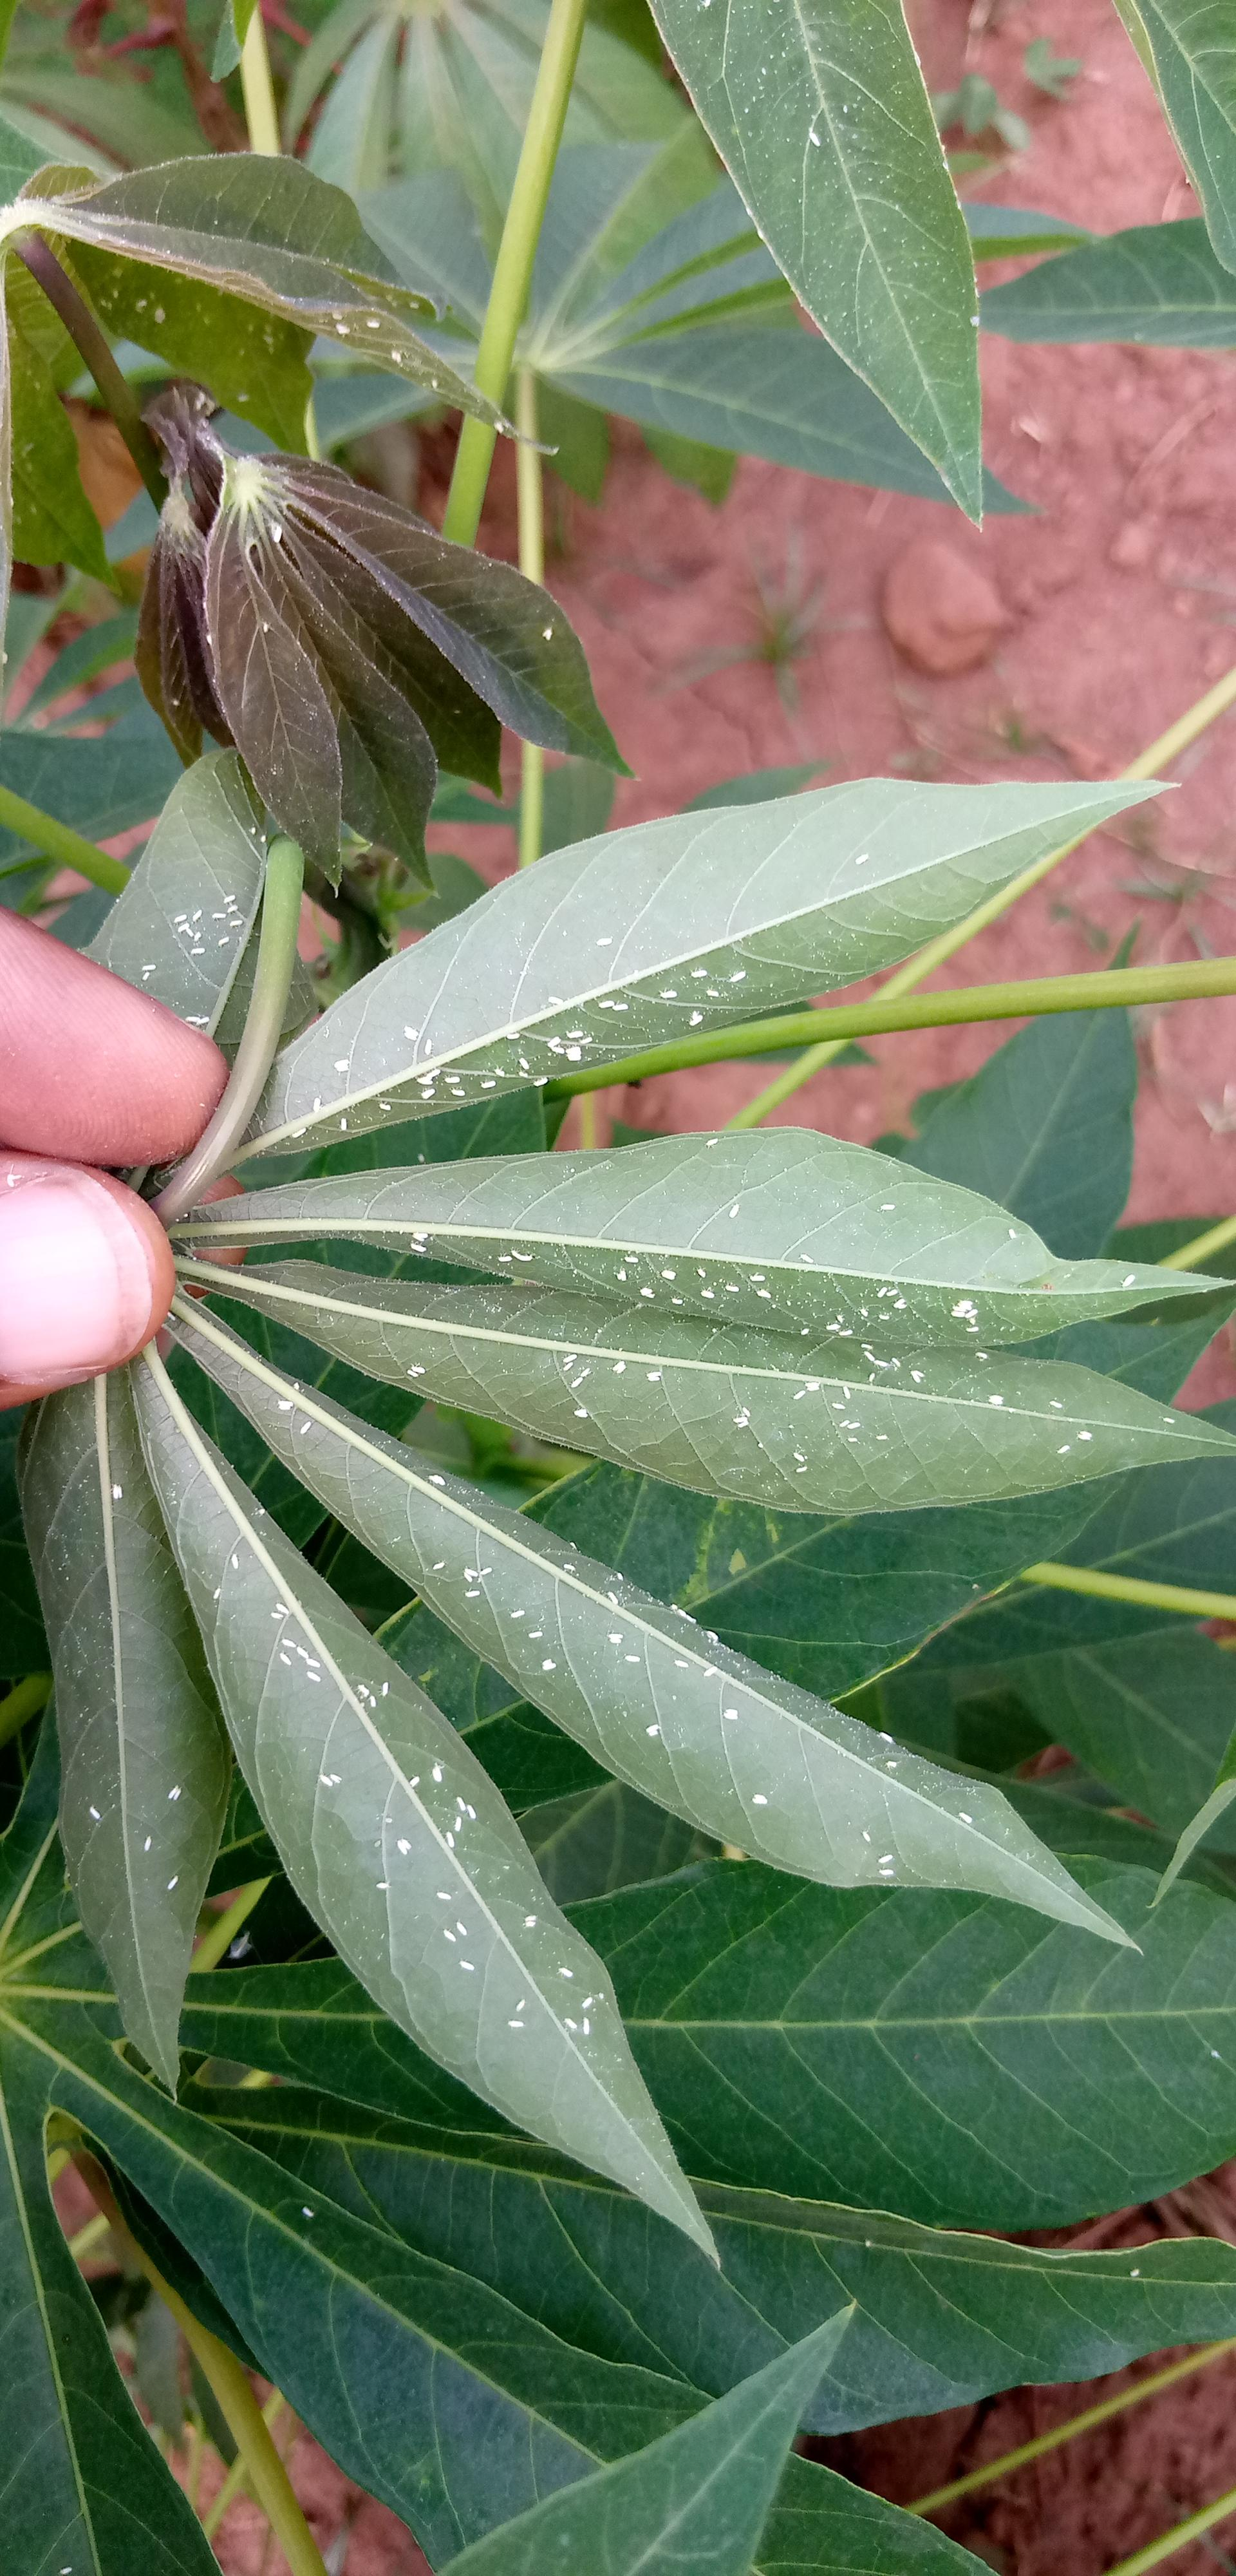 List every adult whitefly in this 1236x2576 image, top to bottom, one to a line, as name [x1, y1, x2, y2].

whitefly [804, 127, 827, 152]
whitefly [364, 319, 382, 330]
whitefly [333, 321, 353, 337]
whitefly [388, 348, 403, 365]
whitefly [429, 377, 438, 392]
whitefly [493, 418, 505, 435]
whitefly [272, 524, 284, 544]
whitefly [261, 620, 271, 635]
whitefly [539, 624, 557, 645]
whitefly [204, 632, 216, 646]
whitefly [248, 826, 258, 838]
whitefly [259, 834, 268, 844]
whitefly [853, 851, 871, 866]
whitefly [222, 893, 238, 905]
whitefly [226, 904, 241, 914]
whitefly [191, 909, 202, 925]
whitefly [210, 911, 227, 920]
whitefly [172, 912, 189, 924]
whitefly [229, 918, 244, 929]
whitefly [178, 922, 189, 934]
whitefly [185, 928, 194, 938]
whitefly [193, 931, 204, 943]
whitefly [218, 934, 230, 949]
whitefly [594, 936, 616, 950]
whitefly [189, 947, 207, 957]
whitefly [140, 963, 158, 971]
whitefly [729, 967, 749, 984]
whitefly [689, 967, 710, 979]
whitefly [141, 971, 152, 982]
whitefly [656, 989, 680, 1000]
whitefly [706, 989, 721, 1000]
whitefly [547, 994, 565, 1005]
whitefly [597, 999, 615, 1009]
whitefly [610, 1003, 630, 1012]
whitefly [691, 1009, 700, 1019]
whitefly [183, 1013, 200, 1023]
whitefly [689, 1014, 704, 1028]
whitefly [198, 1016, 212, 1025]
whitefly [403, 1025, 418, 1037]
whitefly [565, 1029, 585, 1039]
whitefly [404, 1030, 417, 1041]
whitefly [505, 1032, 522, 1041]
whitefly [547, 1036, 563, 1047]
whitefly [578, 1036, 594, 1045]
whitefly [423, 1037, 435, 1057]
whitefly [550, 1046, 565, 1056]
whitefly [565, 1047, 583, 1055]
whitefly [566, 1056, 582, 1062]
whitefly [517, 1056, 534, 1071]
whitefly [334, 1058, 350, 1070]
whitefly [337, 1064, 350, 1074]
whitefly [491, 1065, 508, 1077]
whitefly [427, 1067, 442, 1076]
whitefly [444, 1075, 462, 1085]
whitefly [417, 1077, 434, 1085]
whitefly [532, 1077, 550, 1090]
whitefly [478, 1078, 496, 1089]
whitefly [450, 1086, 468, 1099]
whitefly [419, 1088, 436, 1102]
whitefly [311, 1095, 322, 1113]
whitefly [377, 1102, 395, 1113]
whitefly [339, 1116, 349, 1132]
whitefly [292, 1126, 308, 1139]
whitefly [704, 1135, 720, 1149]
whitefly [878, 1200, 897, 1213]
whitefly [726, 1202, 740, 1219]
whitefly [1006, 1227, 1017, 1241]
whitefly [411, 1232, 429, 1242]
whitefly [409, 1242, 428, 1253]
whitefly [510, 1249, 520, 1260]
whitefly [797, 1251, 815, 1265]
whitefly [519, 1253, 534, 1262]
whitefly [495, 1253, 512, 1263]
whitefly [623, 1255, 640, 1264]
whitefly [696, 1266, 709, 1282]
whitefly [619, 1268, 628, 1283]
whitefly [658, 1268, 678, 1282]
whitefly [616, 1269, 621, 1280]
whitefly [1120, 1271, 1137, 1289]
whitefly [748, 1273, 767, 1282]
whitefly [724, 1281, 741, 1294]
whitefly [637, 1285, 657, 1302]
whitefly [876, 1286, 888, 1299]
whitefly [754, 1287, 772, 1300]
whitefly [699, 1288, 716, 1301]
whitefly [886, 1288, 899, 1299]
whitefly [670, 1295, 686, 1306]
whitefly [892, 1298, 909, 1310]
whitefly [958, 1300, 973, 1306]
whitefly [952, 1305, 973, 1312]
whitefly [859, 1307, 871, 1317]
whitefly [966, 1307, 980, 1320]
whitefly [950, 1311, 966, 1318]
whitefly [836, 1312, 845, 1325]
whitefly [875, 1312, 891, 1323]
whitefly [825, 1321, 841, 1331]
whitefly [964, 1325, 979, 1334]
whitefly [798, 1327, 814, 1339]
whitefly [836, 1328, 854, 1337]
whitefly [859, 1342, 874, 1351]
whitefly [972, 1350, 989, 1361]
whitefly [863, 1350, 876, 1361]
whitefly [563, 1354, 579, 1362]
whitefly [891, 1356, 903, 1370]
whitefly [613, 1359, 627, 1371]
whitefly [873, 1359, 888, 1368]
whitefly [563, 1361, 574, 1372]
whitefly [410, 1364, 426, 1375]
whitefly [617, 1364, 626, 1374]
whitefly [579, 1367, 593, 1377]
whitefly [908, 1367, 926, 1383]
whitefly [405, 1368, 418, 1378]
whitefly [643, 1370, 664, 1376]
whitefly [866, 1371, 879, 1383]
whitefly [570, 1376, 585, 1388]
whitefly [647, 1376, 663, 1382]
whitefly [803, 1381, 821, 1387]
whitefly [292, 1381, 303, 1392]
whitefly [841, 1385, 852, 1400]
whitefly [806, 1386, 820, 1393]
whitefly [791, 1389, 805, 1400]
whitefly [989, 1394, 1004, 1401]
whitefly [1047, 1398, 1063, 1411]
whitefly [987, 1399, 1002, 1406]
whitefly [276, 1399, 294, 1406]
whitefly [830, 1401, 848, 1412]
whitefly [277, 1405, 292, 1411]
whitefly [742, 1405, 751, 1416]
whitefly [571, 1407, 590, 1421]
whitefly [731, 1416, 749, 1422]
whitefly [1160, 1416, 1176, 1426]
whitefly [839, 1419, 850, 1430]
whitefly [297, 1420, 312, 1435]
whitefly [736, 1421, 750, 1428]
whitefly [847, 1422, 862, 1430]
whitefly [1078, 1429, 1094, 1437]
whitefly [874, 1432, 889, 1443]
whitefly [1076, 1434, 1092, 1441]
whitefly [845, 1436, 859, 1445]
whitefly [1055, 1444, 1072, 1455]
whitefly [792, 1450, 806, 1463]
whitefly [794, 1466, 809, 1473]
whitefly [427, 1473, 449, 1488]
whitefly [111, 1481, 118, 1501]
whitefly [118, 1484, 124, 1501]
whitefly [257, 1505, 267, 1518]
whitefly [230, 1549, 241, 1571]
whitefly [431, 1560, 446, 1573]
whitefly [562, 1563, 577, 1573]
whitefly [478, 1564, 494, 1577]
whitefly [464, 1566, 479, 1578]
whitefly [614, 1571, 625, 1582]
whitefly [463, 1571, 473, 1584]
whitefly [211, 1586, 223, 1600]
whitefly [462, 1587, 482, 1600]
whitefly [606, 1589, 623, 1605]
whitefly [275, 1601, 291, 1616]
whitefly [670, 1603, 678, 1610]
whitefly [678, 1607, 688, 1618]
whitefly [509, 1608, 527, 1620]
whitefly [268, 1611, 285, 1621]
whitefly [687, 1615, 698, 1625]
whitefly [705, 1627, 719, 1646]
whitefly [525, 1628, 546, 1640]
whitefly [605, 1632, 624, 1639]
whitefly [280, 1635, 297, 1649]
whitefly [608, 1638, 623, 1645]
whitefly [295, 1645, 309, 1659]
whitefly [279, 1650, 293, 1667]
whitefly [624, 1654, 642, 1664]
whitefly [304, 1657, 322, 1669]
whitefly [540, 1657, 552, 1665]
whitefly [671, 1657, 690, 1670]
whitefly [542, 1662, 557, 1672]
whitefly [703, 1663, 717, 1678]
whitefly [303, 1669, 323, 1684]
whitefly [380, 1679, 391, 1699]
whitefly [355, 1682, 371, 1698]
whitefly [369, 1694, 379, 1709]
whitefly [726, 1707, 740, 1715]
whitefly [722, 1712, 738, 1721]
whitefly [645, 1723, 661, 1733]
whitefly [648, 1730, 659, 1737]
whitefly [877, 1730, 894, 1745]
whitefly [886, 1759, 898, 1771]
whitefly [431, 1761, 445, 1785]
whitefly [329, 1772, 342, 1785]
whitefly [318, 1772, 333, 1787]
whitefly [408, 1773, 423, 1788]
whitefly [167, 1785, 180, 1801]
whitefly [173, 1787, 182, 1803]
whitefly [749, 1792, 770, 1806]
whitefly [455, 1794, 466, 1812]
whitefly [466, 1801, 480, 1820]
whitefly [88, 1805, 102, 1821]
whitefly [956, 1809, 975, 1827]
whitefly [452, 1814, 467, 1832]
whitefly [861, 1829, 874, 1844]
whitefly [444, 1830, 456, 1848]
whitefly [142, 1835, 154, 1853]
whitefly [400, 1837, 412, 1850]
whitefly [397, 1839, 408, 1855]
whitefly [874, 1852, 895, 1864]
whitefly [876, 1868, 894, 1877]
whitefly [166, 1873, 181, 1891]
whitefly [372, 1880, 391, 1890]
whitefly [434, 1888, 454, 1902]
whitefly [523, 1913, 539, 1921]
whitefly [455, 1919, 469, 1937]
whitefly [524, 1921, 538, 1928]
whitefly [442, 1927, 458, 1942]
whitefly [227, 1931, 255, 1959]
whitefly [458, 1958, 478, 1973]
whitefly [556, 1965, 575, 1980]
whitefly [581, 1994, 594, 2009]
whitefly [513, 1997, 526, 2011]
whitefly [582, 2014, 592, 2036]
whitefly [563, 2015, 578, 2031]
whitefly [505, 2018, 525, 2029]